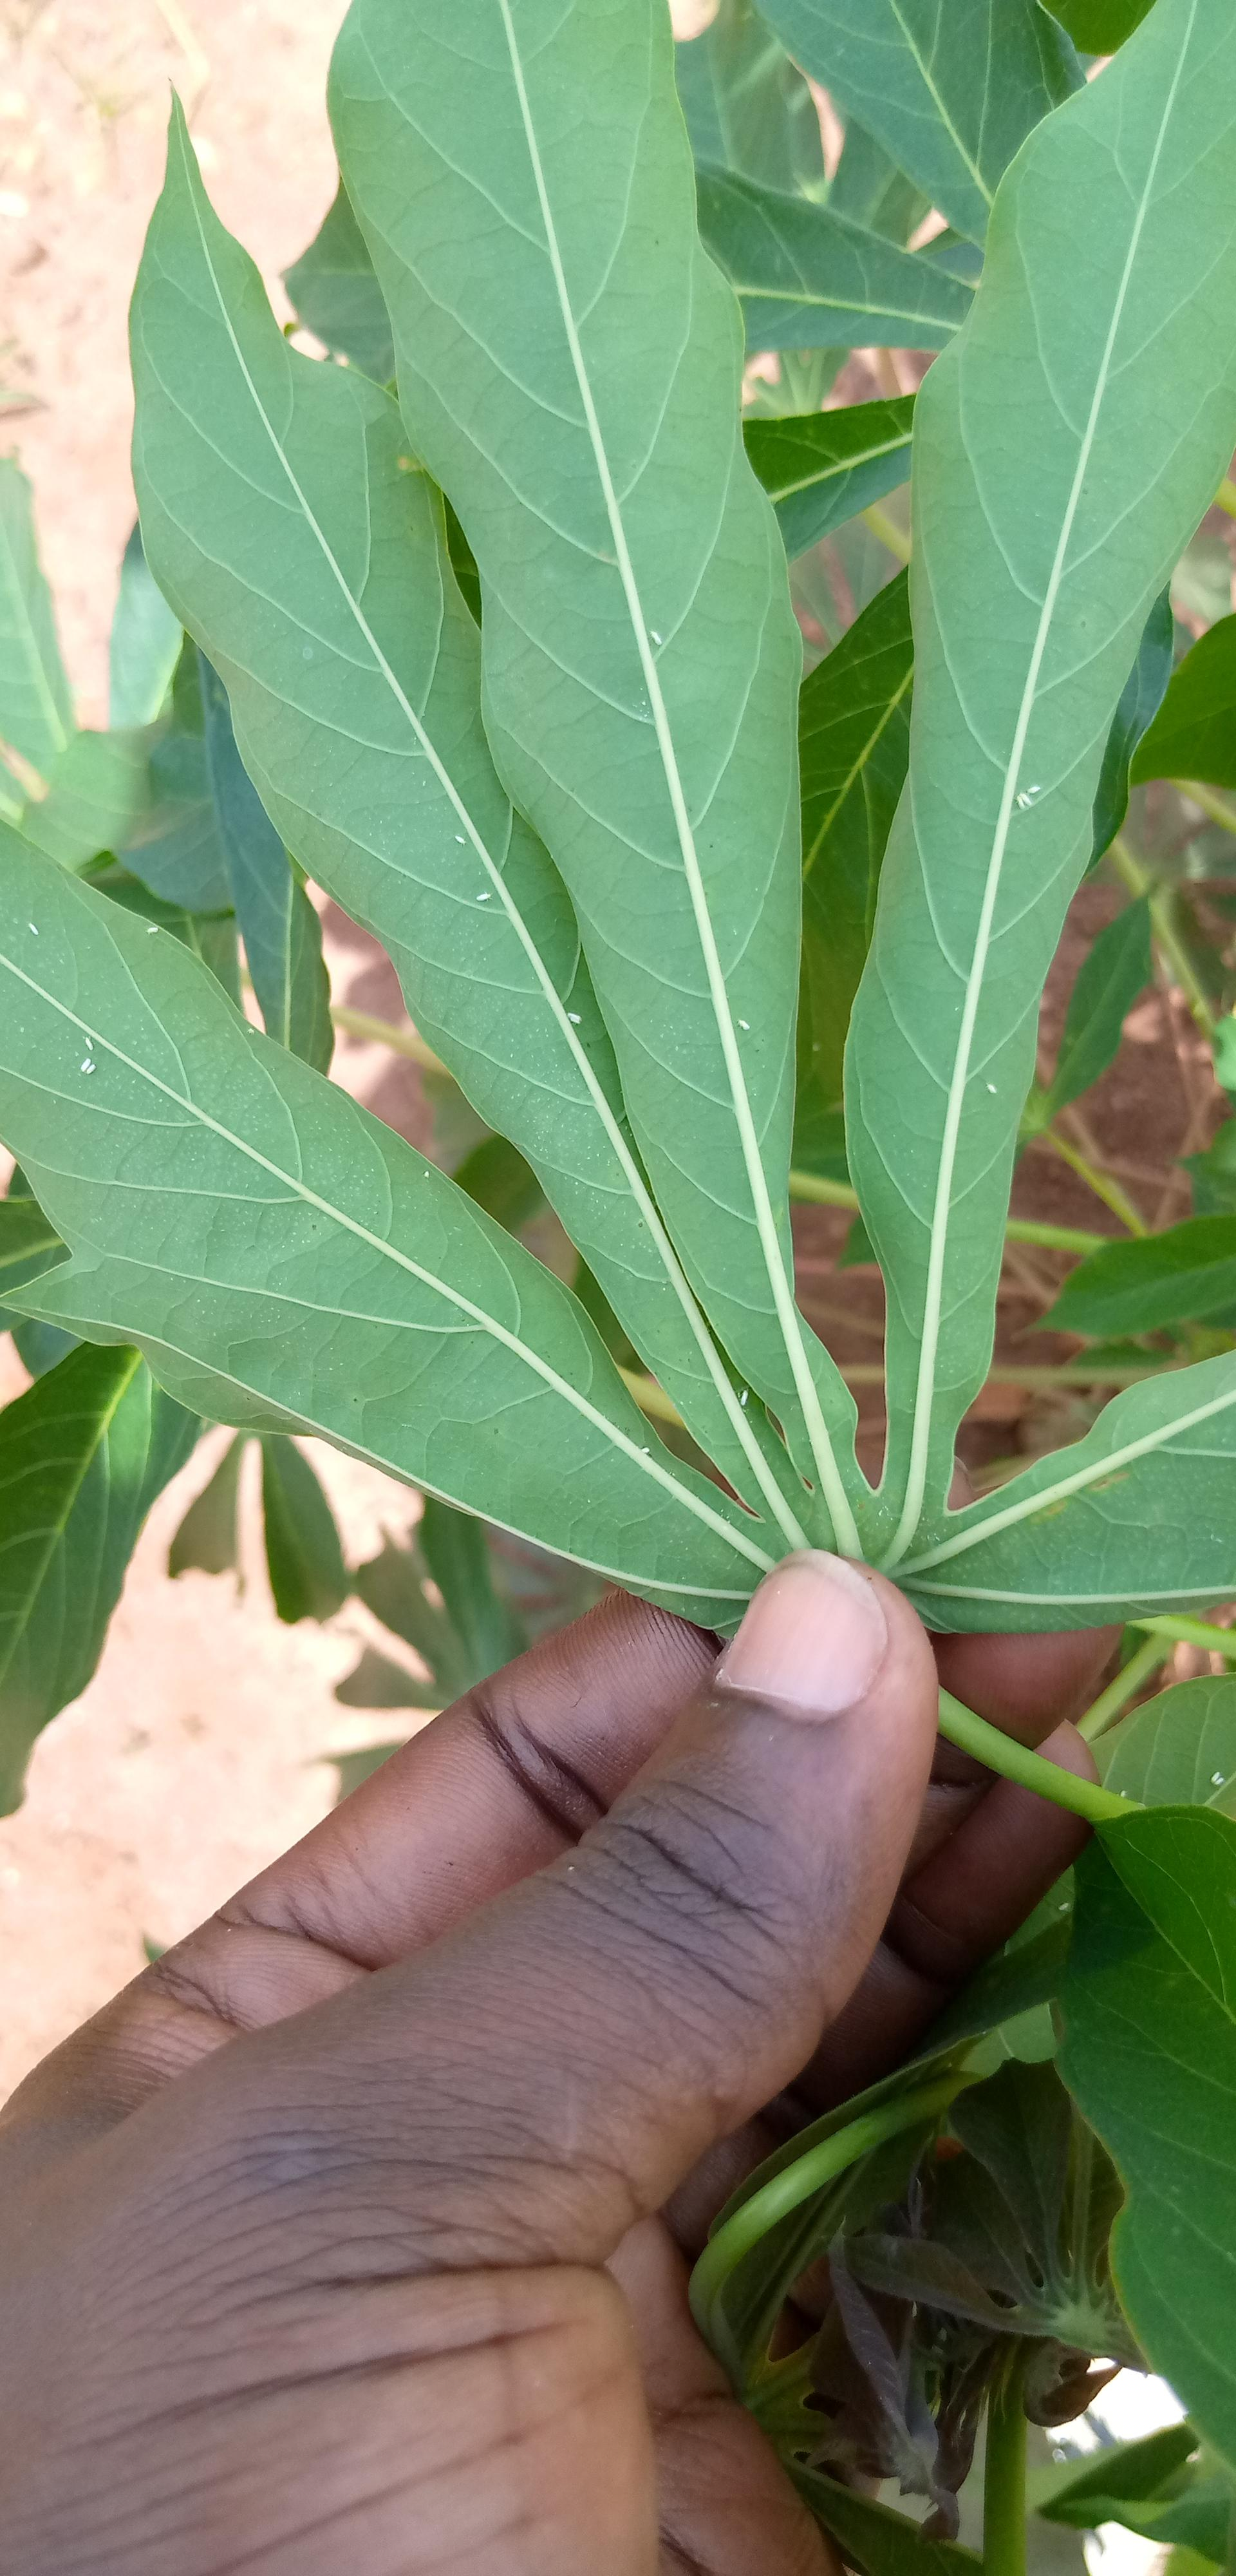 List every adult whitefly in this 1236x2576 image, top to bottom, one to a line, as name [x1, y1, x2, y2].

whitefly [644, 626, 673, 652]
whitefly [1025, 783, 1044, 800]
whitefly [1018, 789, 1036, 810]
whitefly [1014, 791, 1027, 813]
whitefly [449, 830, 470, 848]
whitefly [474, 887, 499, 911]
whitefly [26, 919, 44, 939]
whitefly [143, 923, 162, 940]
whitefly [562, 1009, 591, 1028]
whitefly [732, 1014, 758, 1039]
whitefly [82, 1032, 100, 1054]
whitefly [77, 1056, 95, 1076]
whitefly [85, 1063, 98, 1079]
whitefly [979, 1078, 1006, 1101]
whitefly [737, 1387, 755, 1408]
whitefly [641, 1444, 651, 1459]